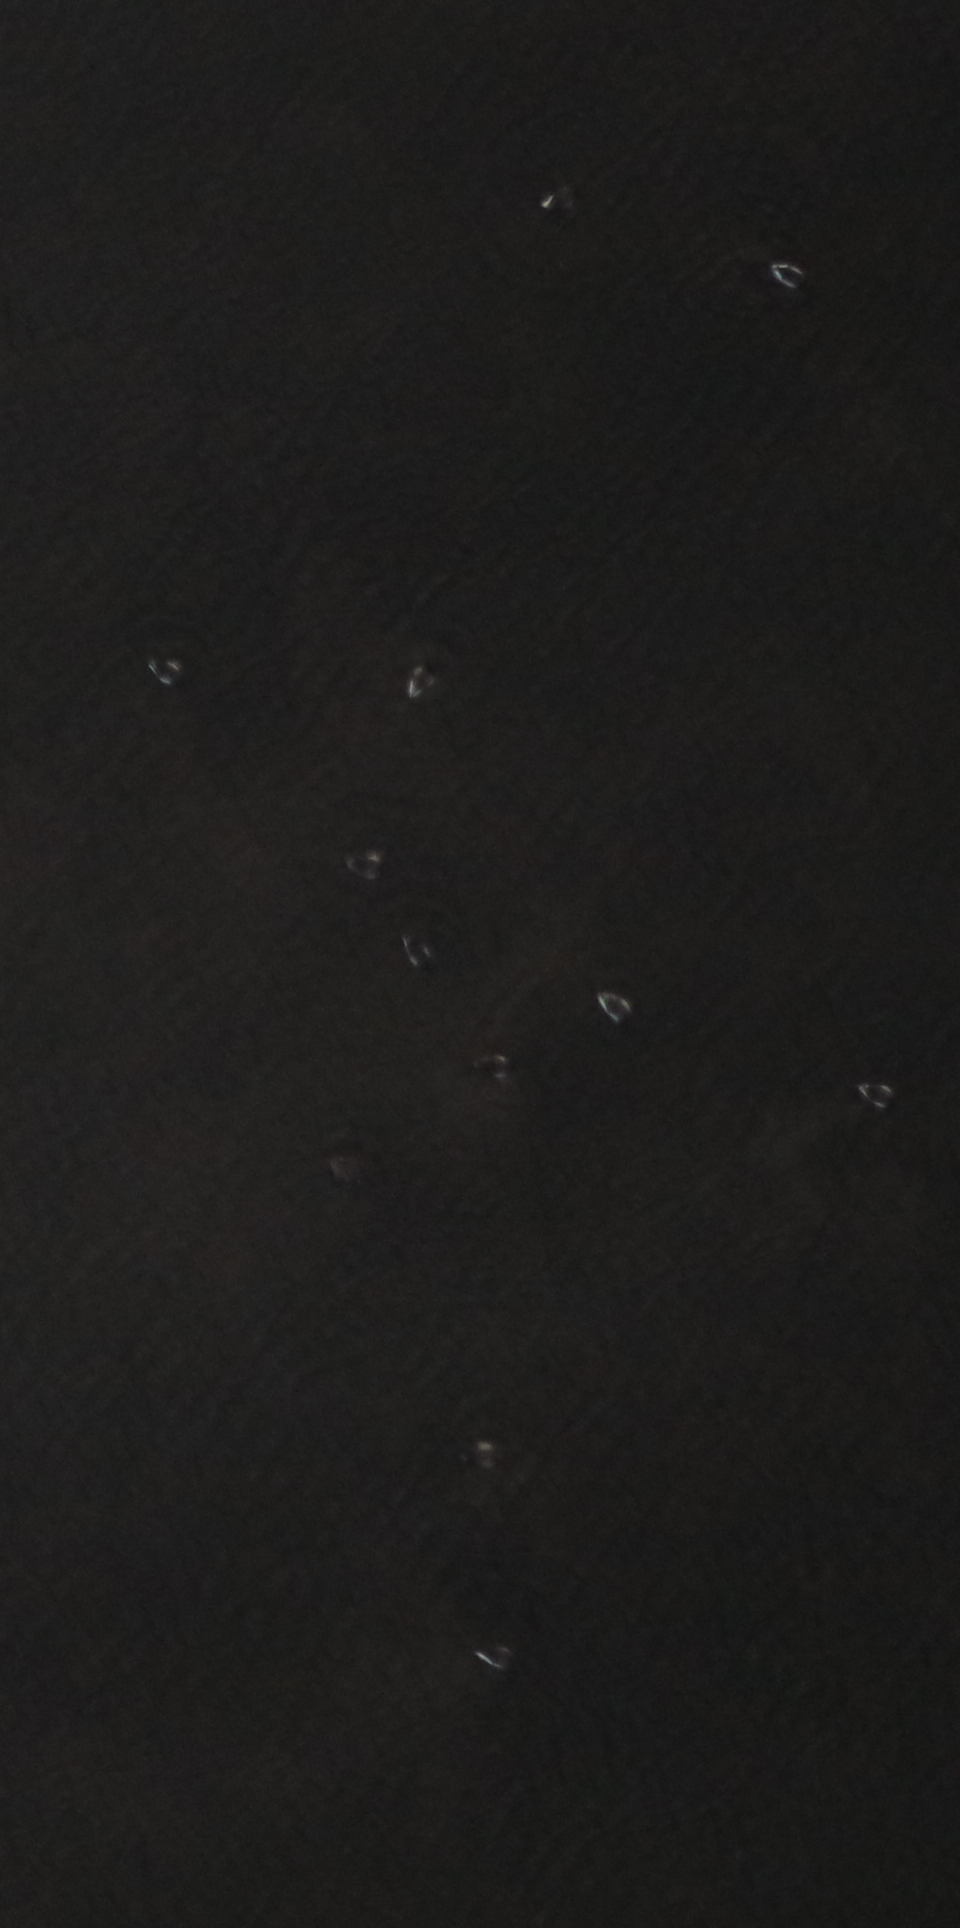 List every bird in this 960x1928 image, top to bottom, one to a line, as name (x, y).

brant (562, 200)
brant (789, 275)
brant (167, 669)
brant (421, 675)
brant (370, 858)
brant (416, 957)
brant (615, 1007)
brant (489, 1064)
brant (875, 1094)
brant (491, 1452)
brant (496, 1651)